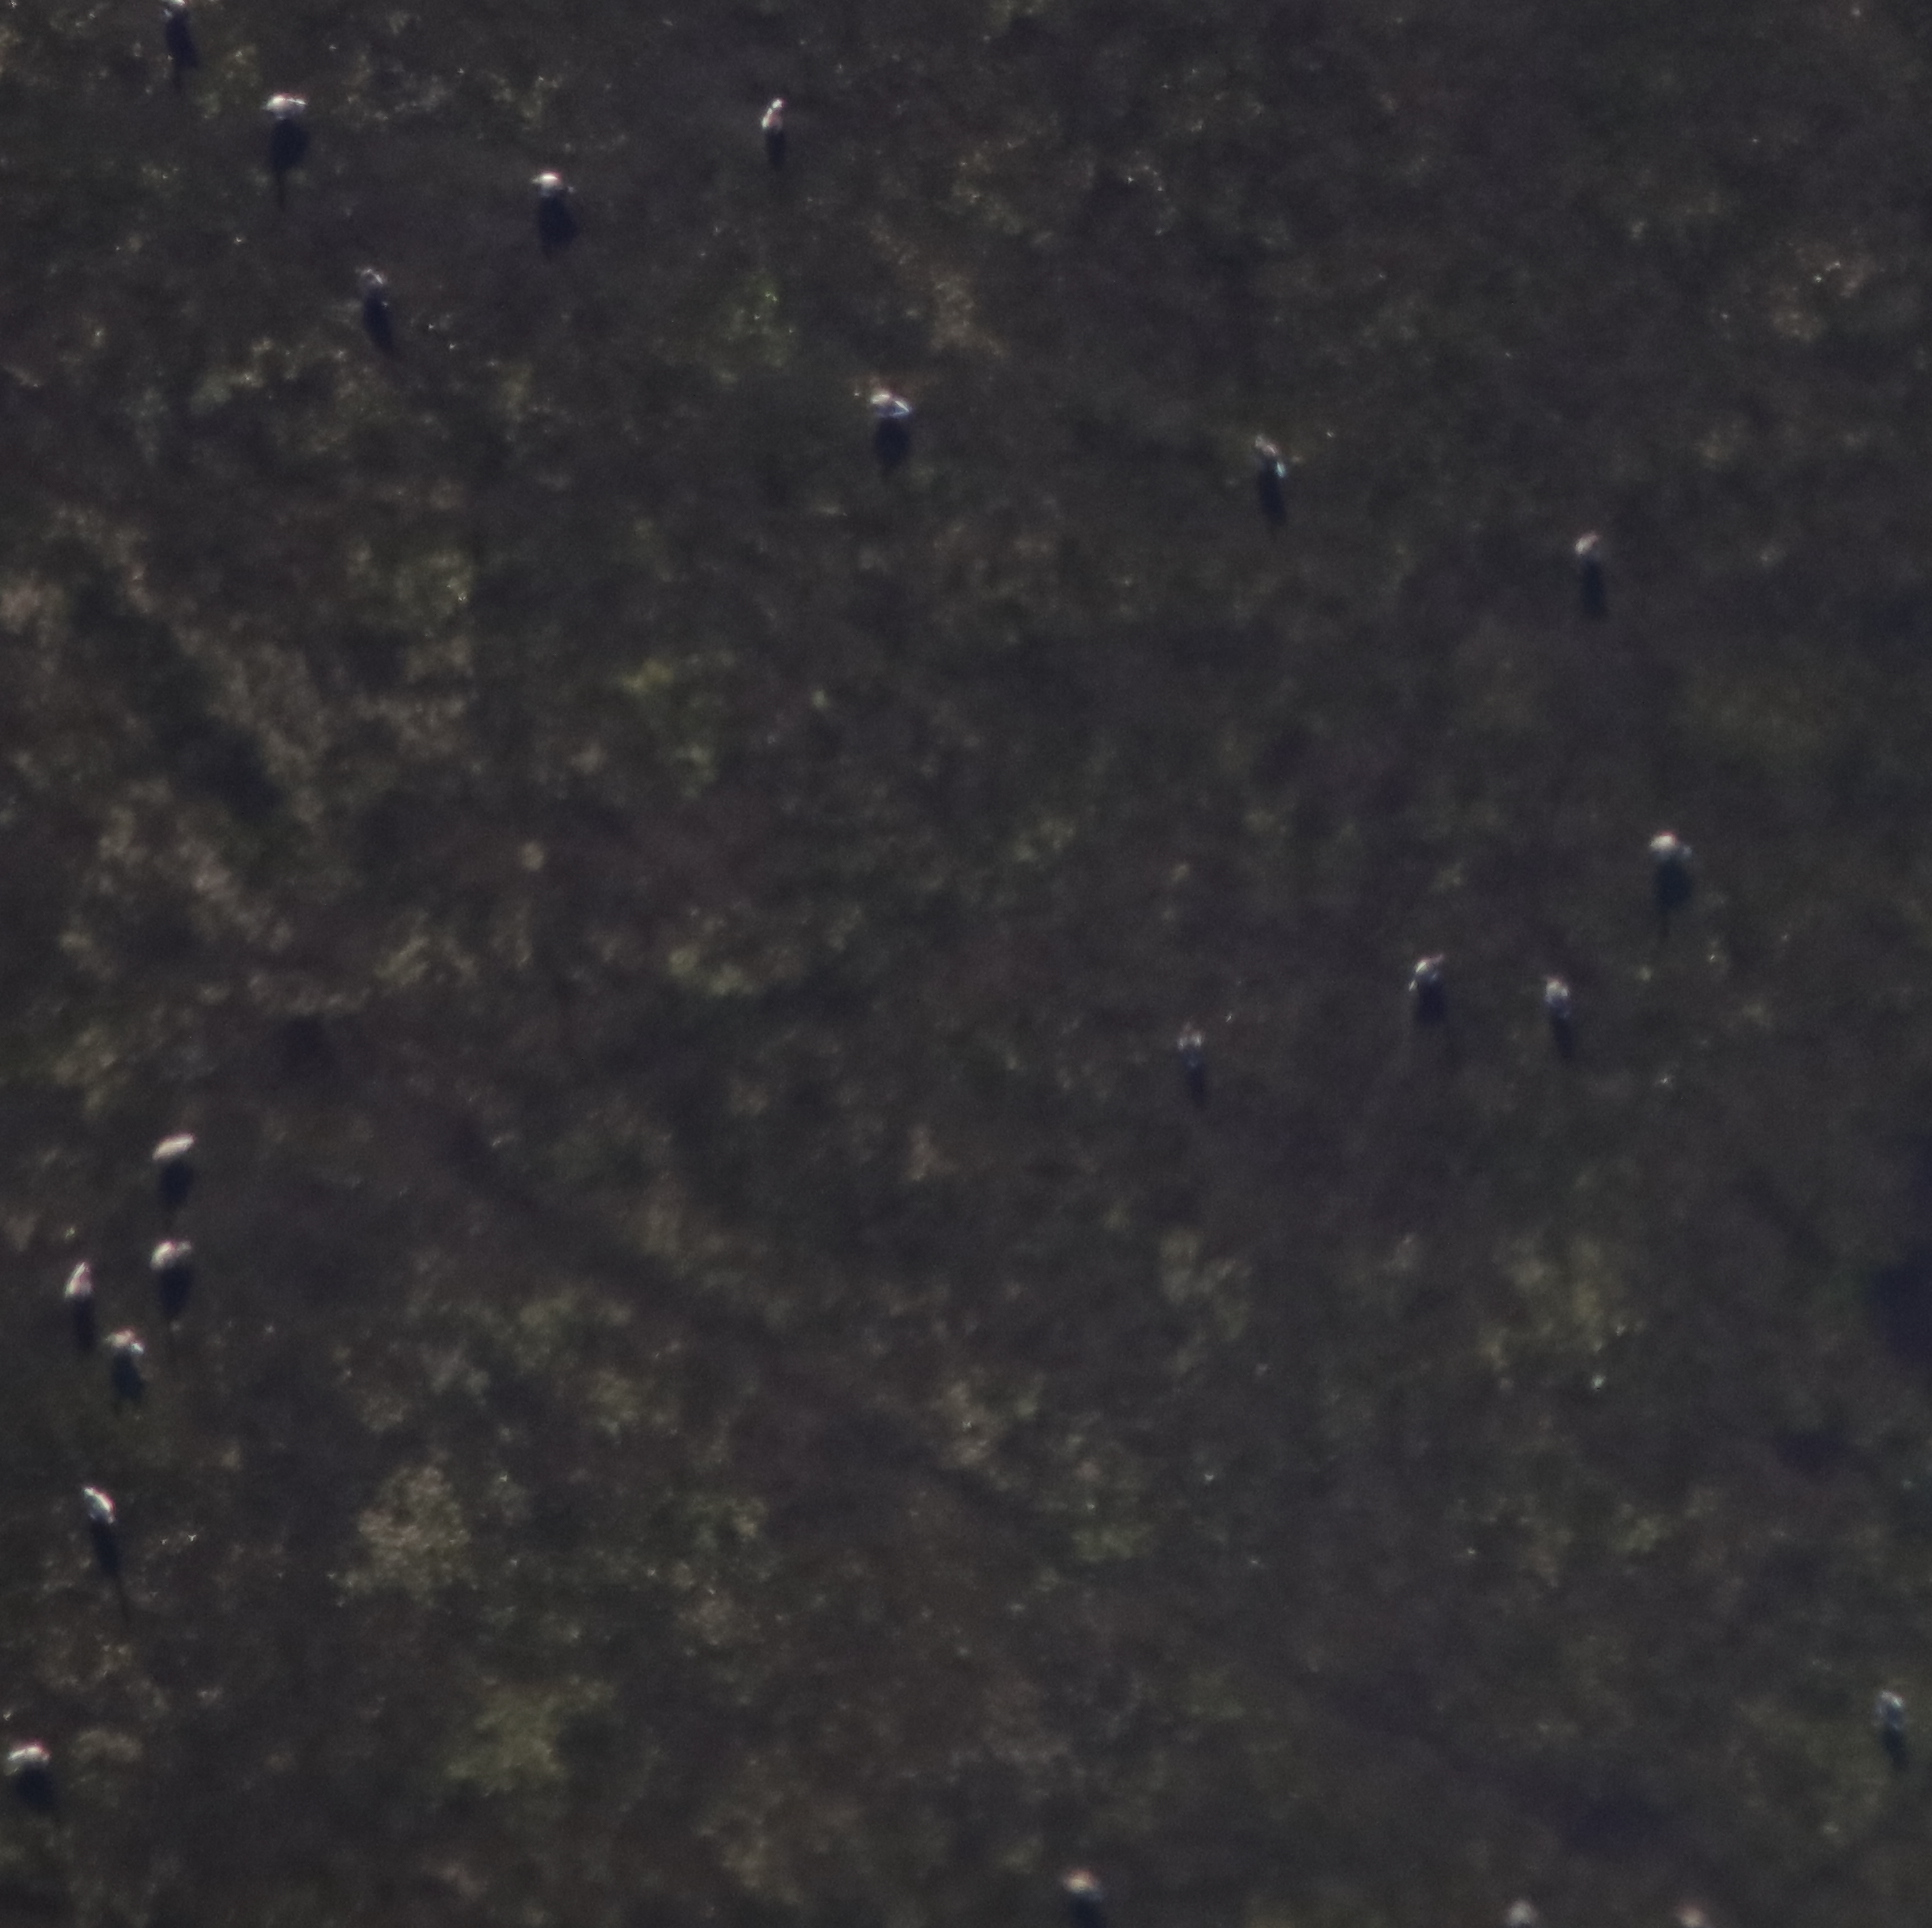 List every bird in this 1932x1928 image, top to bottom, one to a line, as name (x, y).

brant (167, 3)
brant (285, 107)
brant (776, 119)
brant (554, 187)
brant (382, 288)
brant (887, 403)
brant (1274, 456)
brant (1583, 545)
brant (1675, 835)
brant (1421, 973)
brant (1550, 1009)
brant (1187, 1054)
brant (169, 1154)
brant (171, 1256)
brant (73, 1282)
brant (126, 1341)
brant (99, 1508)
brant (1893, 1709)
brant (34, 1759)